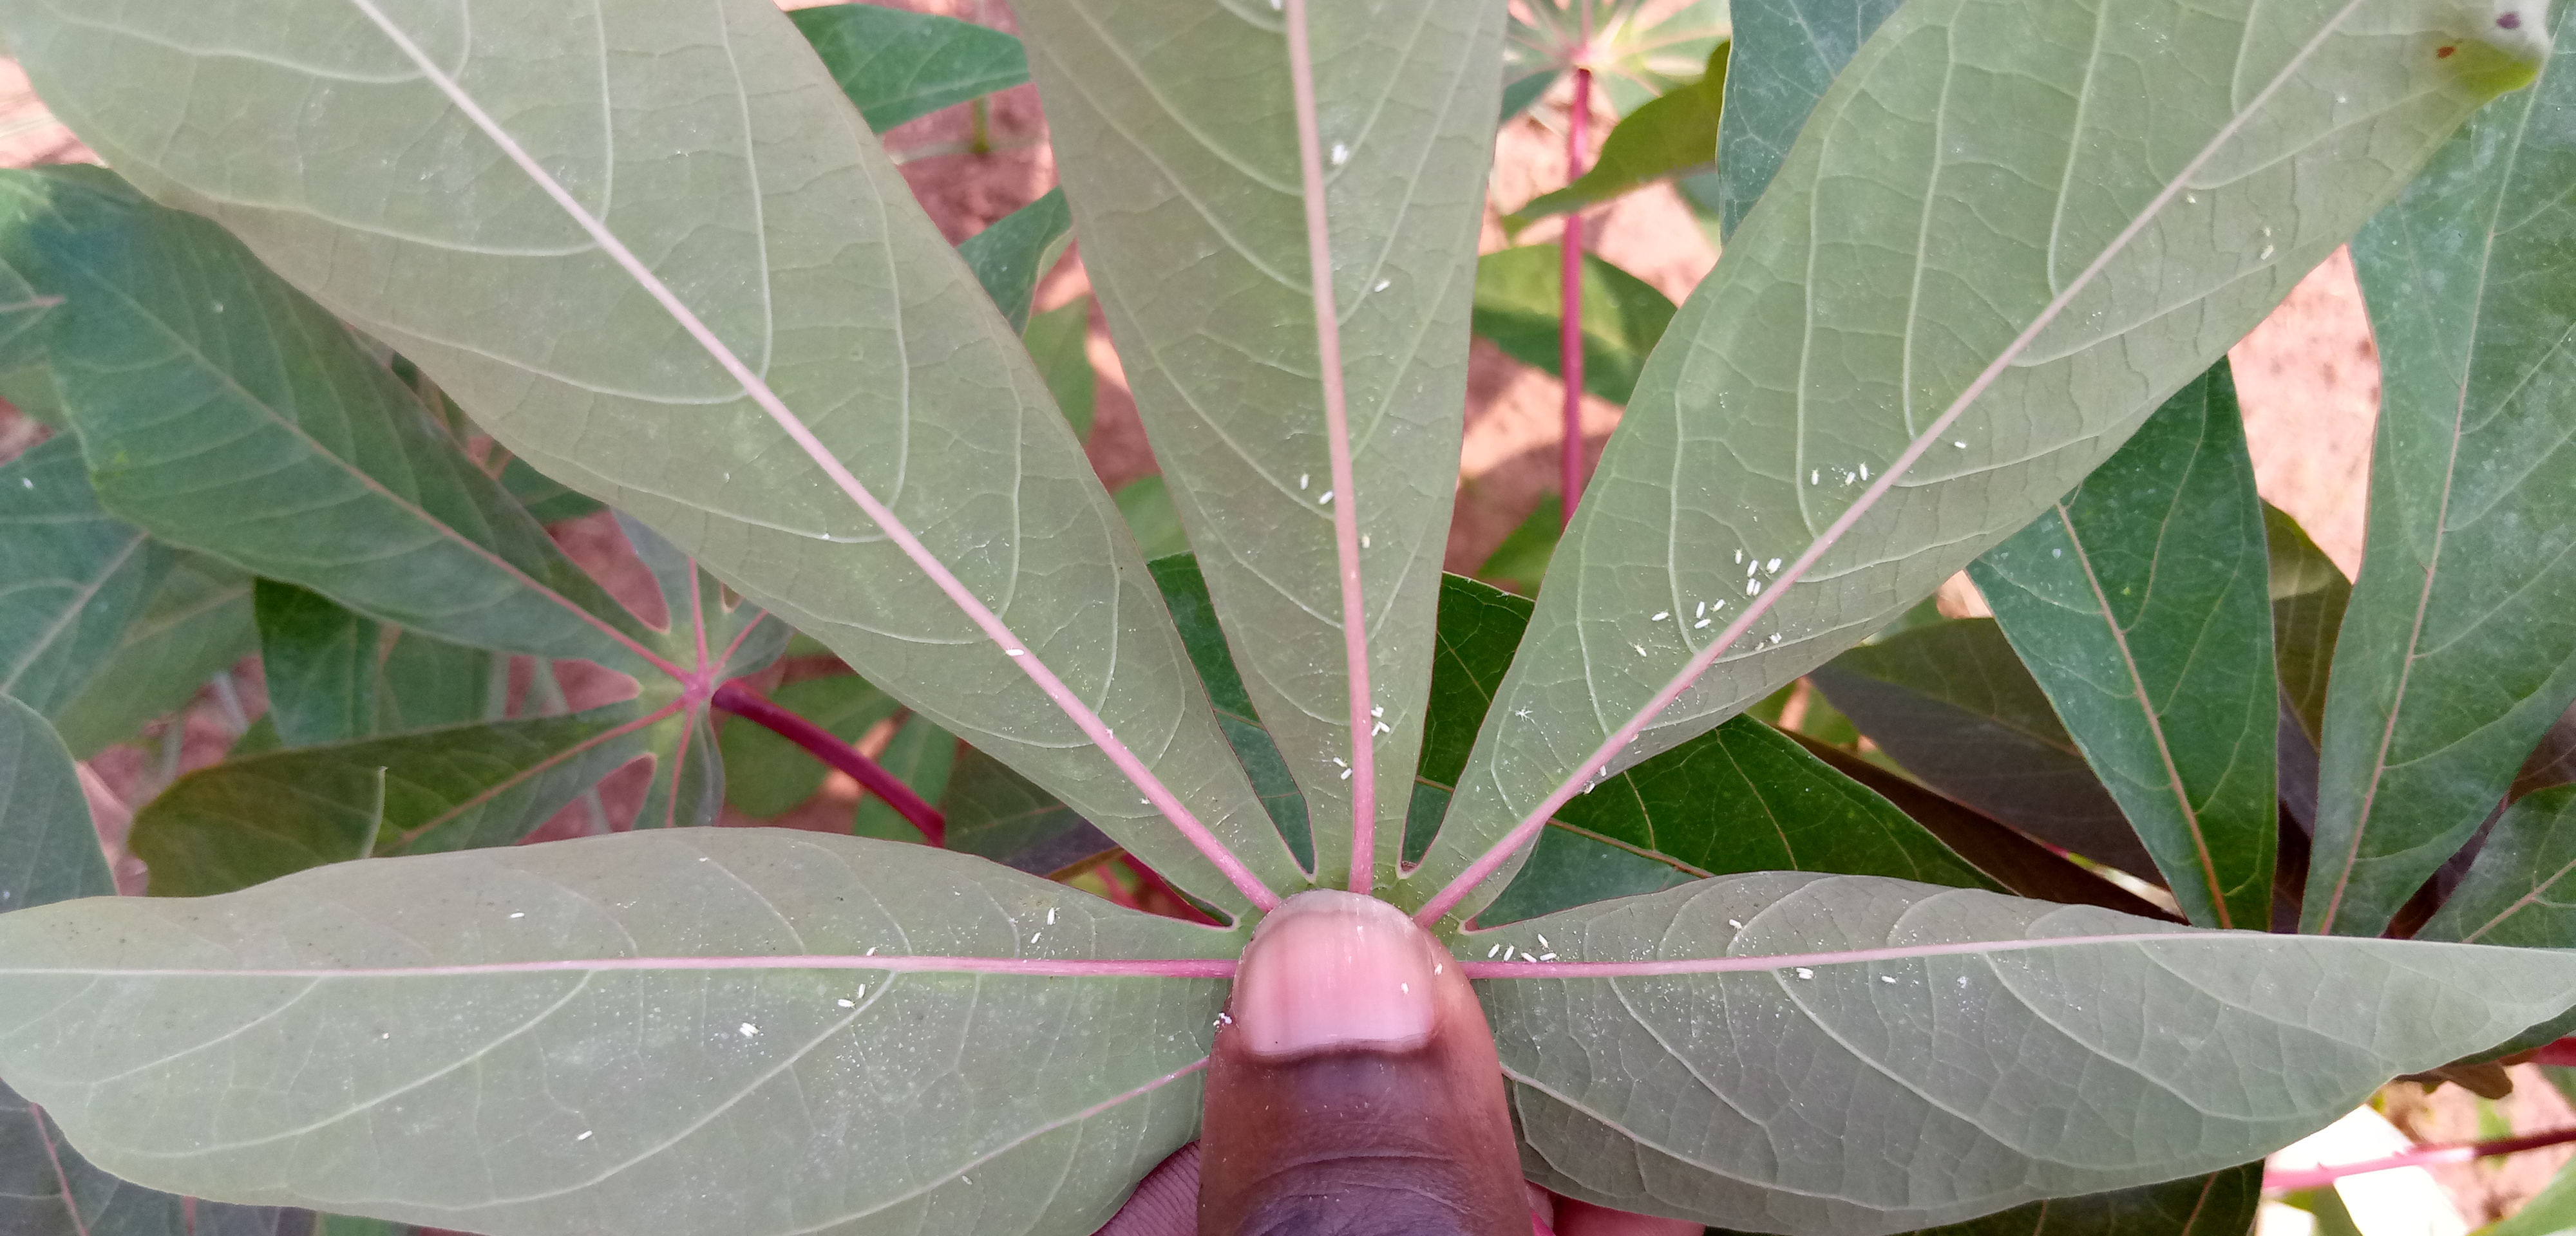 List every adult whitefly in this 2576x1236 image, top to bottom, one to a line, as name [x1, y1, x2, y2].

whitefly [2259, 243, 2278, 262]
whitefly [1949, 438, 1976, 454]
whitefly [1855, 457, 1874, 485]
whitefly [1808, 464, 1824, 489]
whitefly [1295, 471, 1312, 490]
whitefly [1315, 488, 1338, 510]
whitefly [1356, 532, 1376, 552]
whitefly [1732, 545, 1744, 567]
whitefly [1763, 554, 1786, 576]
whitefly [1709, 596, 1728, 613]
whitefly [1651, 608, 1671, 625]
whitefly [1767, 627, 1786, 649]
whitefly [1635, 642, 1649, 661]
whitefly [1003, 646, 1030, 660]
whitefly [1369, 703, 1388, 720]
whitefly [1370, 718, 1399, 740]
whitefly [1332, 753, 1349, 769]
whitefly [1598, 762, 1613, 783]
whitefly [1043, 906, 1061, 928]
whitefly [1725, 913, 1747, 935]
whitefly [1533, 930, 1555, 948]
whitefly [1028, 932, 1048, 944]
whitefly [1485, 940, 1504, 957]
whitefly [1501, 944, 1519, 964]
whitefly [1517, 944, 1539, 968]
whitefly [866, 946, 881, 959]
whitefly [1537, 950, 1562, 969]
whitefly [1793, 964, 1819, 986]
whitefly [1879, 971, 1899, 989]
whitefly [855, 982, 869, 1002]
whitefly [835, 997, 858, 1010]
whitefly [738, 1022, 764, 1038]
whitefly [576, 1128, 593, 1143]